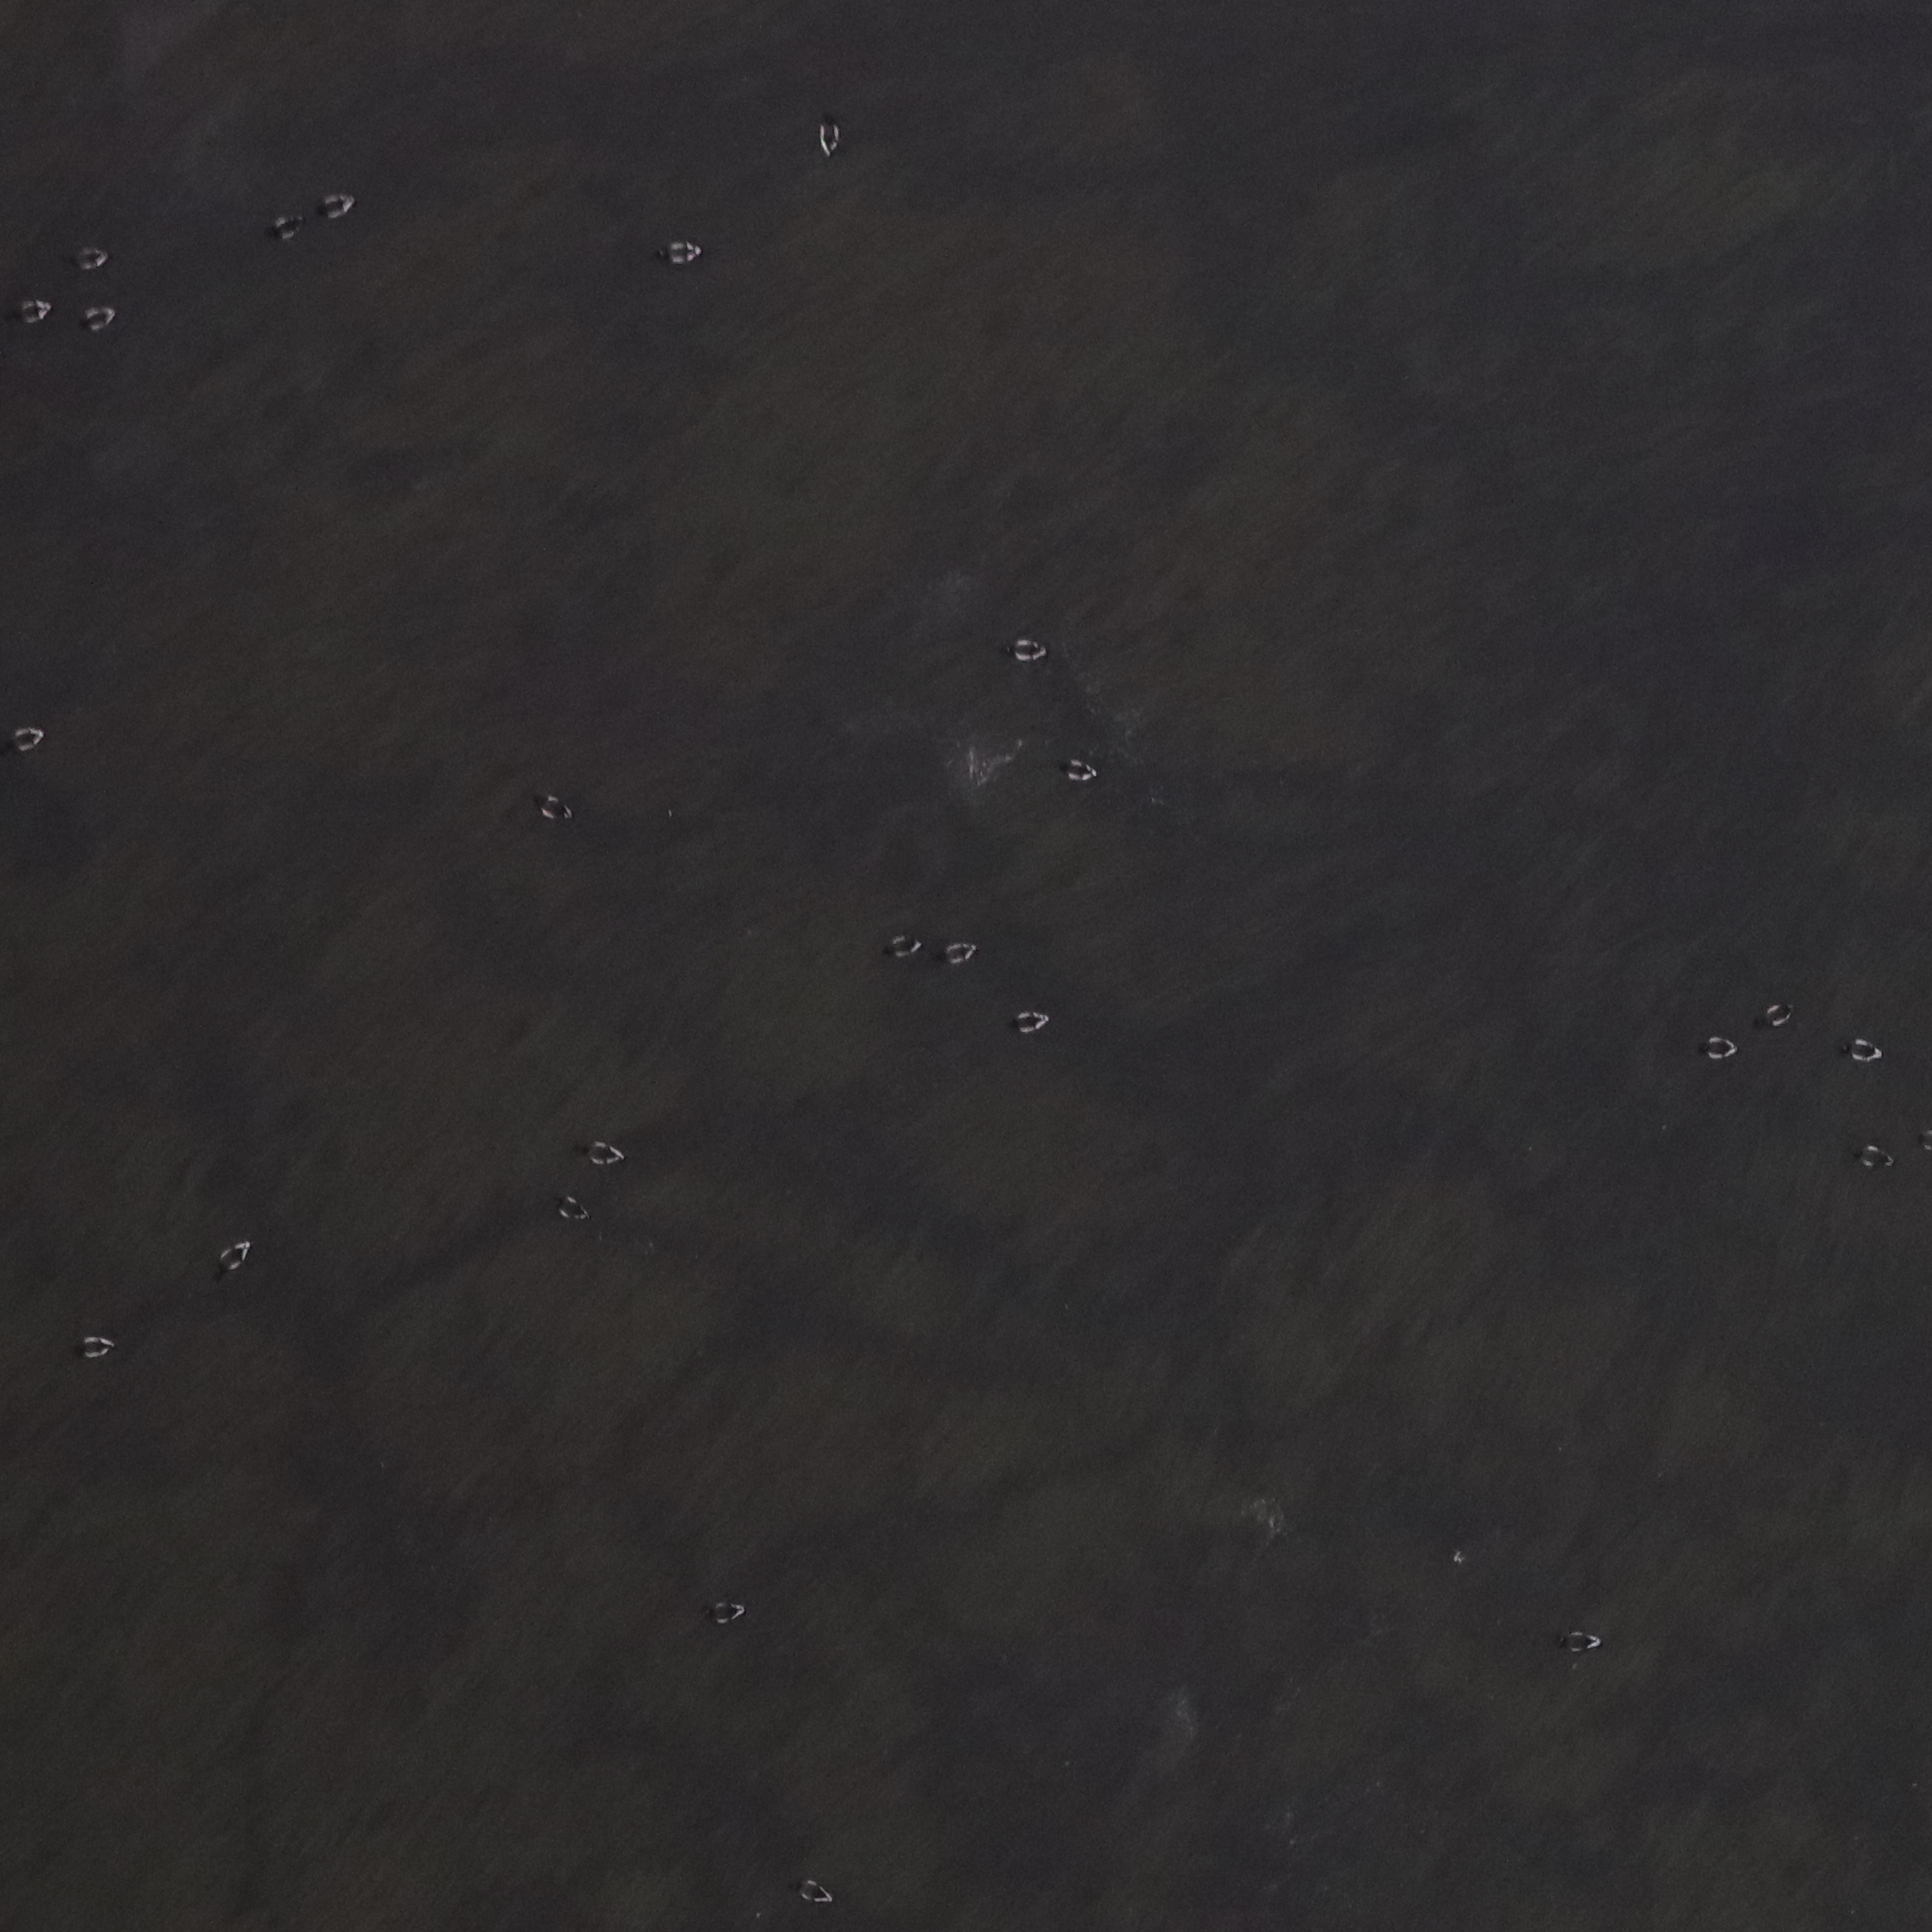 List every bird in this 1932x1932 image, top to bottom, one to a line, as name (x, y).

brant (830, 136)
brant (334, 207)
brant (290, 227)
brant (679, 253)
brant (91, 263)
brant (34, 314)
brant (98, 321)
brant (1025, 650)
brant (23, 737)
brant (1079, 771)
brant (553, 807)
brant (904, 947)
brant (956, 955)
brant (1778, 1016)
brant (1028, 1024)
brant (1719, 1048)
brant (1863, 1052)
brant (601, 1153)
brant (1876, 1159)
brant (571, 1207)
brant (233, 1259)
brant (93, 1347)
brant (726, 1613)
brant (1578, 1642)
brant (813, 1891)